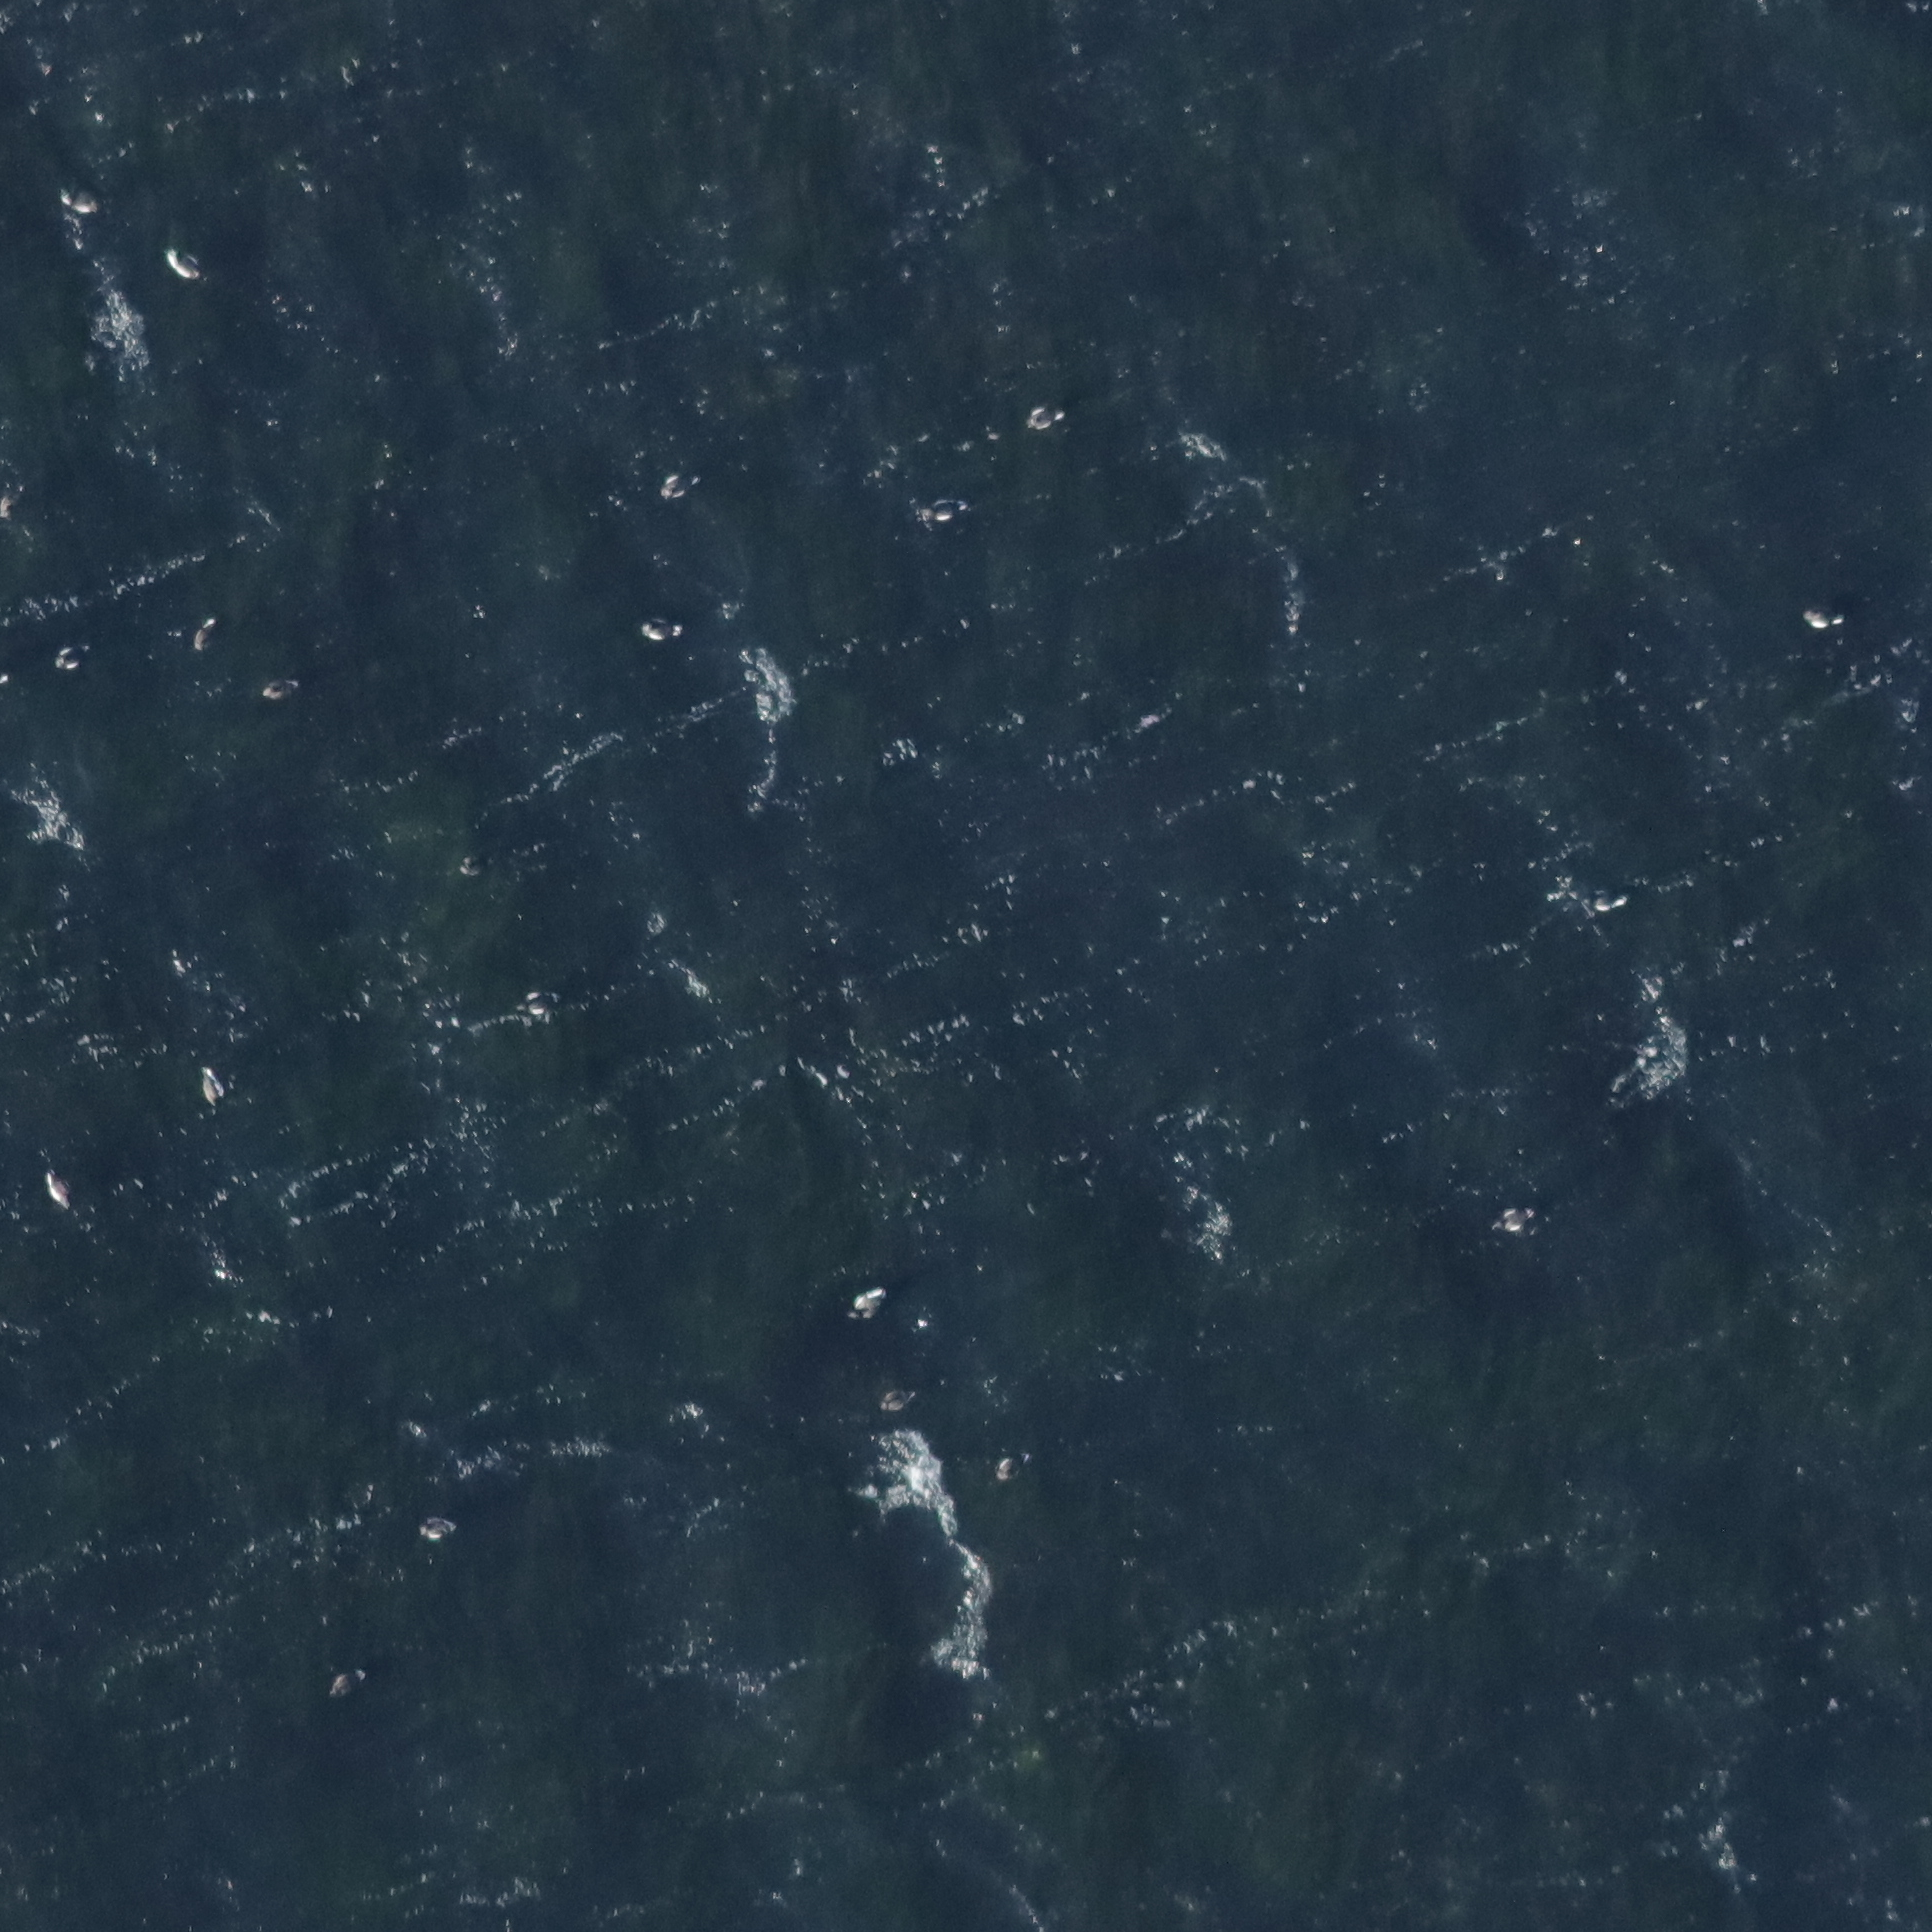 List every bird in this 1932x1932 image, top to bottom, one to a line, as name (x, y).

brant (82, 199)
brant (186, 261)
brant (1045, 418)
brant (673, 486)
brant (944, 511)
brant (1823, 615)
brant (659, 631)
brant (205, 635)
brant (70, 654)
brant (283, 688)
brant (1605, 899)
brant (533, 1003)
brant (212, 1089)
brant (57, 1190)
brant (1516, 1220)
brant (865, 1300)
brant (898, 1400)
brant (1007, 1468)
brant (437, 1526)
brant (350, 1683)